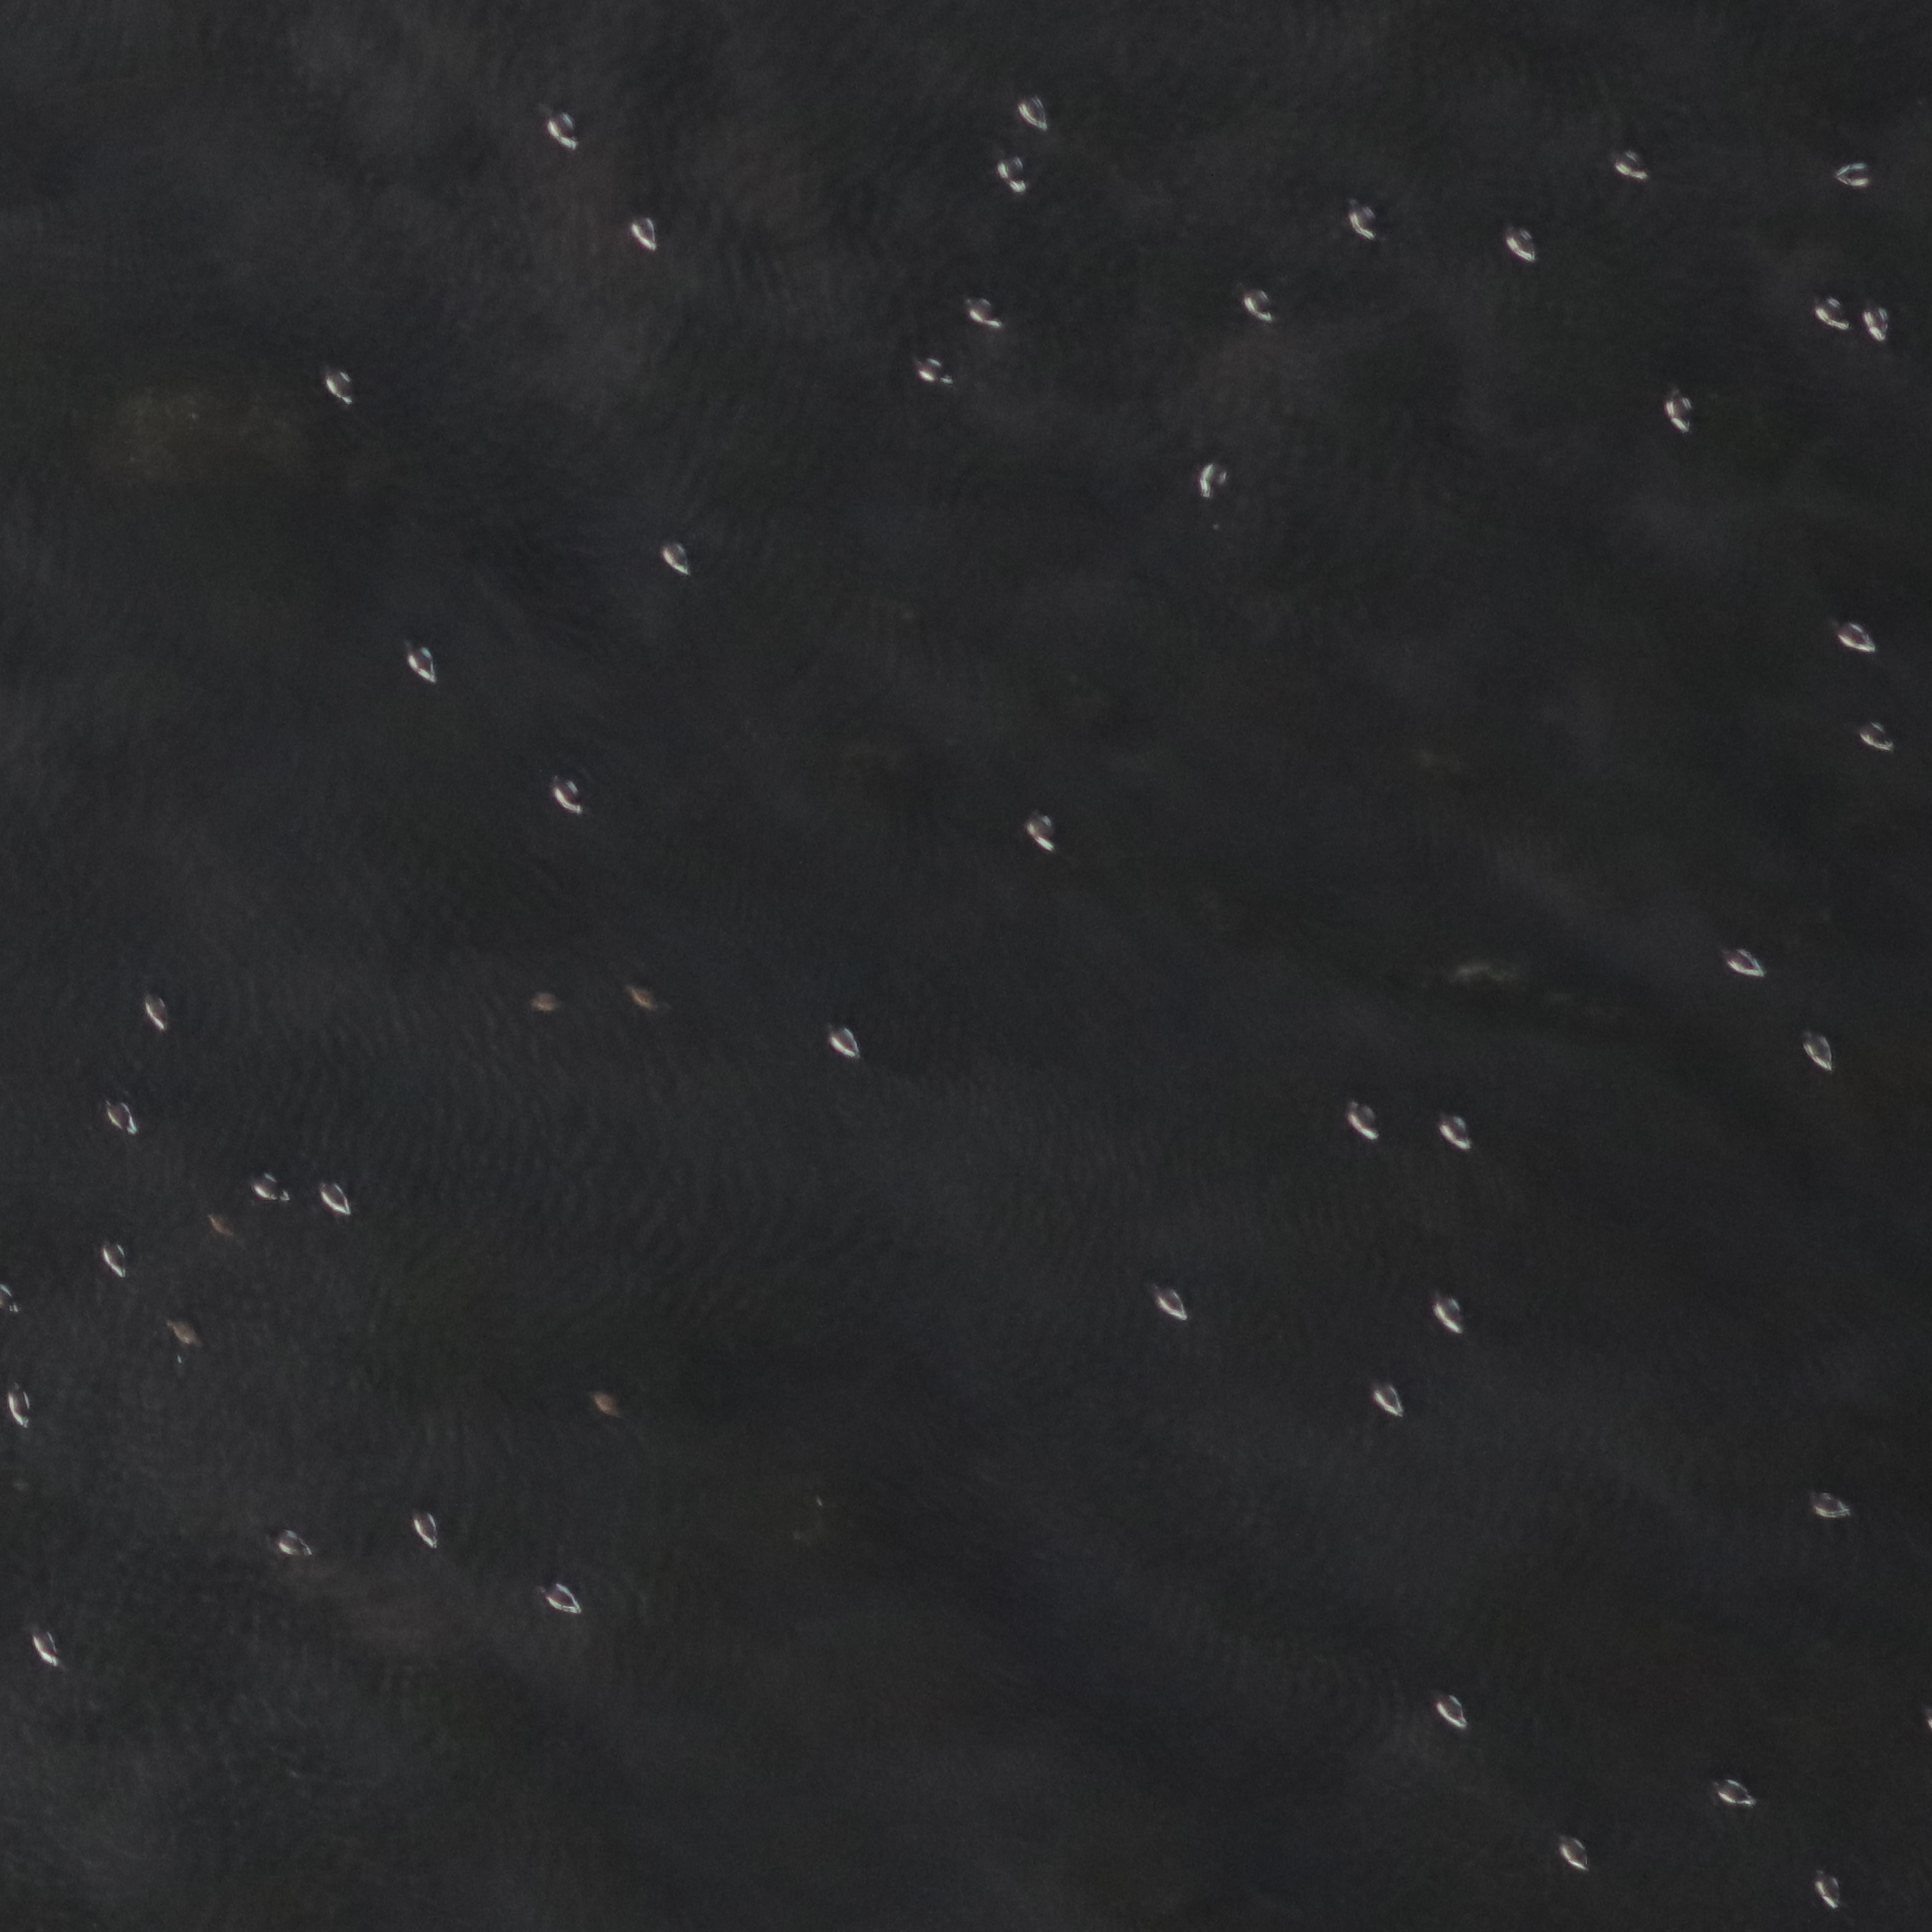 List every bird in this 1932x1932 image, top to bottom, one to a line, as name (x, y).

brant (1030, 110)
brant (561, 127)
brant (1630, 165)
brant (1012, 170)
brant (1854, 174)
brant (1363, 218)
brant (644, 231)
brant (1520, 243)
brant (1258, 303)
brant (983, 311)
brant (1831, 313)
brant (1877, 321)
brant (931, 369)
brant (339, 387)
brant (1677, 408)
brant (1211, 477)
brant (674, 555)
brant (1852, 635)
brant (418, 660)
brant (1874, 733)
brant (564, 791)
brant (1039, 830)
brant (1737, 960)
Canada goose (549, 996)
Canada goose (645, 1001)
brant (157, 1011)
brant (844, 1040)
brant (1817, 1048)
brant (119, 1113)
brant (1363, 1119)
brant (1454, 1130)
brant (267, 1186)
brant (330, 1194)
Canada goose (220, 1226)
brant (114, 1257)
brant (1, 1296)
brant (1168, 1300)
brant (1449, 1312)
Canada goose (184, 1330)
brant (1384, 1396)
Canada goose (609, 1399)
brant (19, 1403)
brant (1827, 1505)
brant (425, 1525)
brant (290, 1543)
brant (558, 1598)
brant (46, 1647)
brant (1449, 1709)
brant (1732, 1793)
brant (1572, 1852)
brant (1829, 1888)